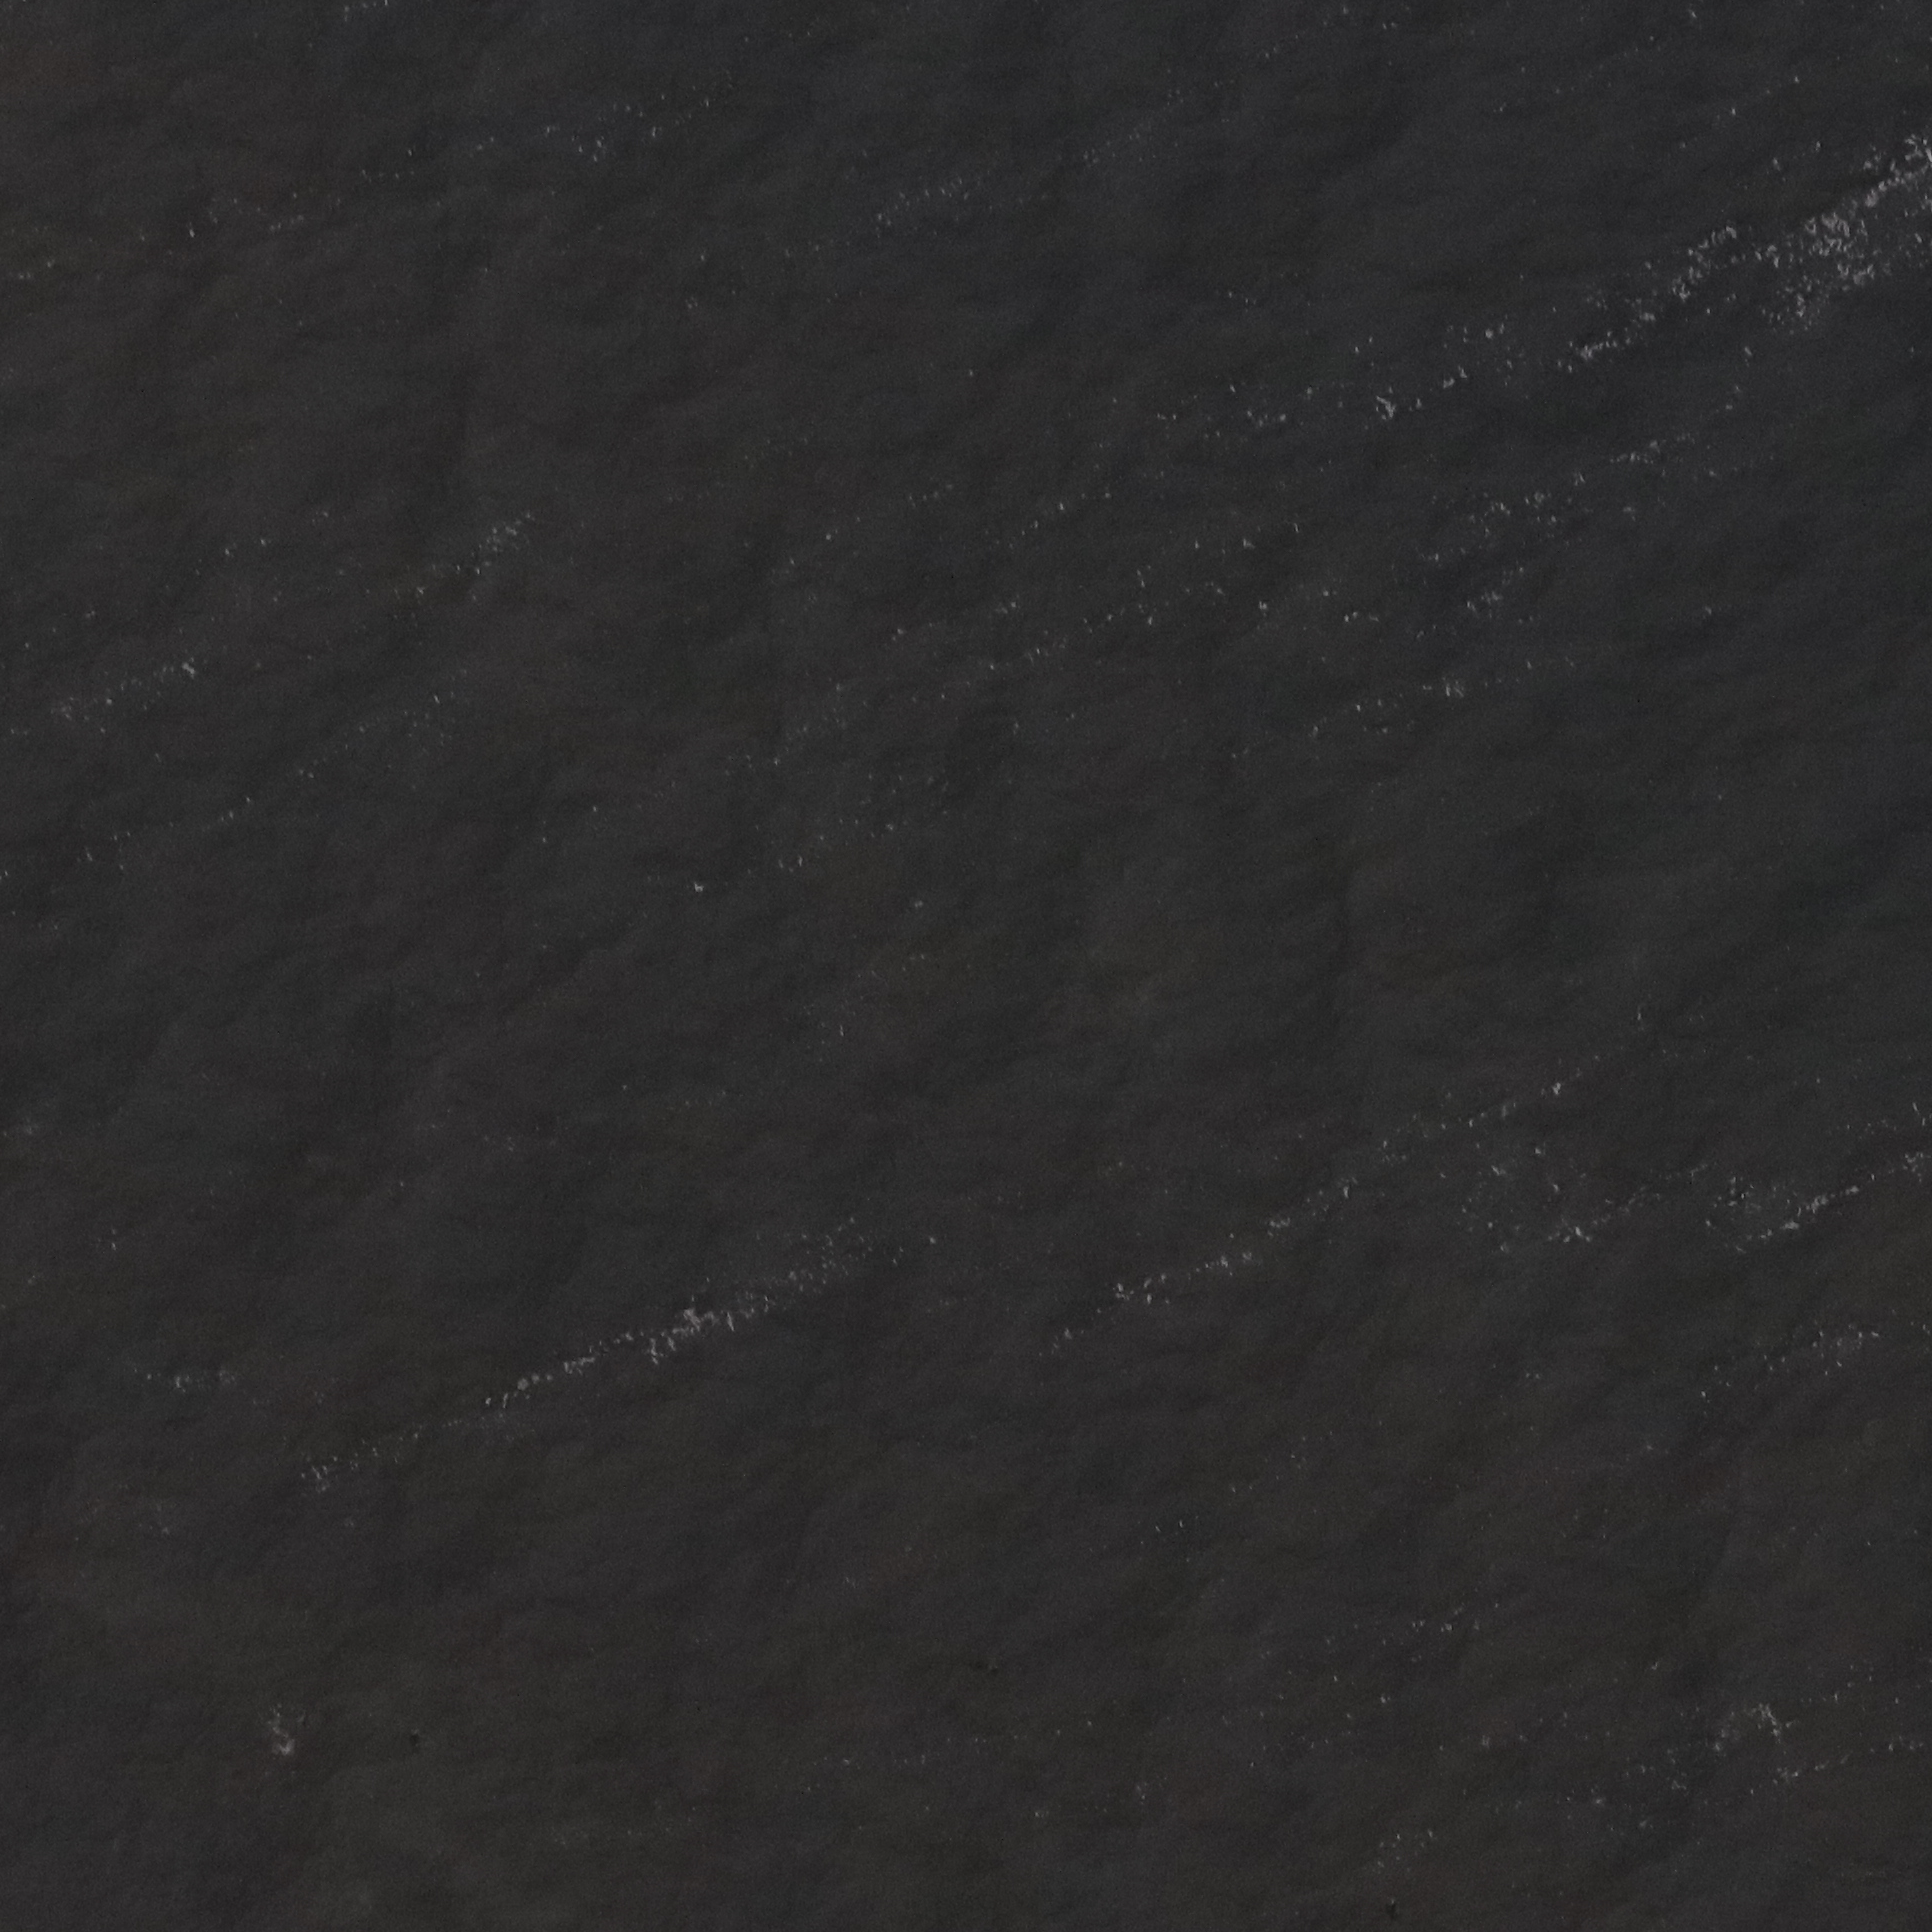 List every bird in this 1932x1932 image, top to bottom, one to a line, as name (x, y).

other bird (414, 1738)
other bird (1397, 1907)